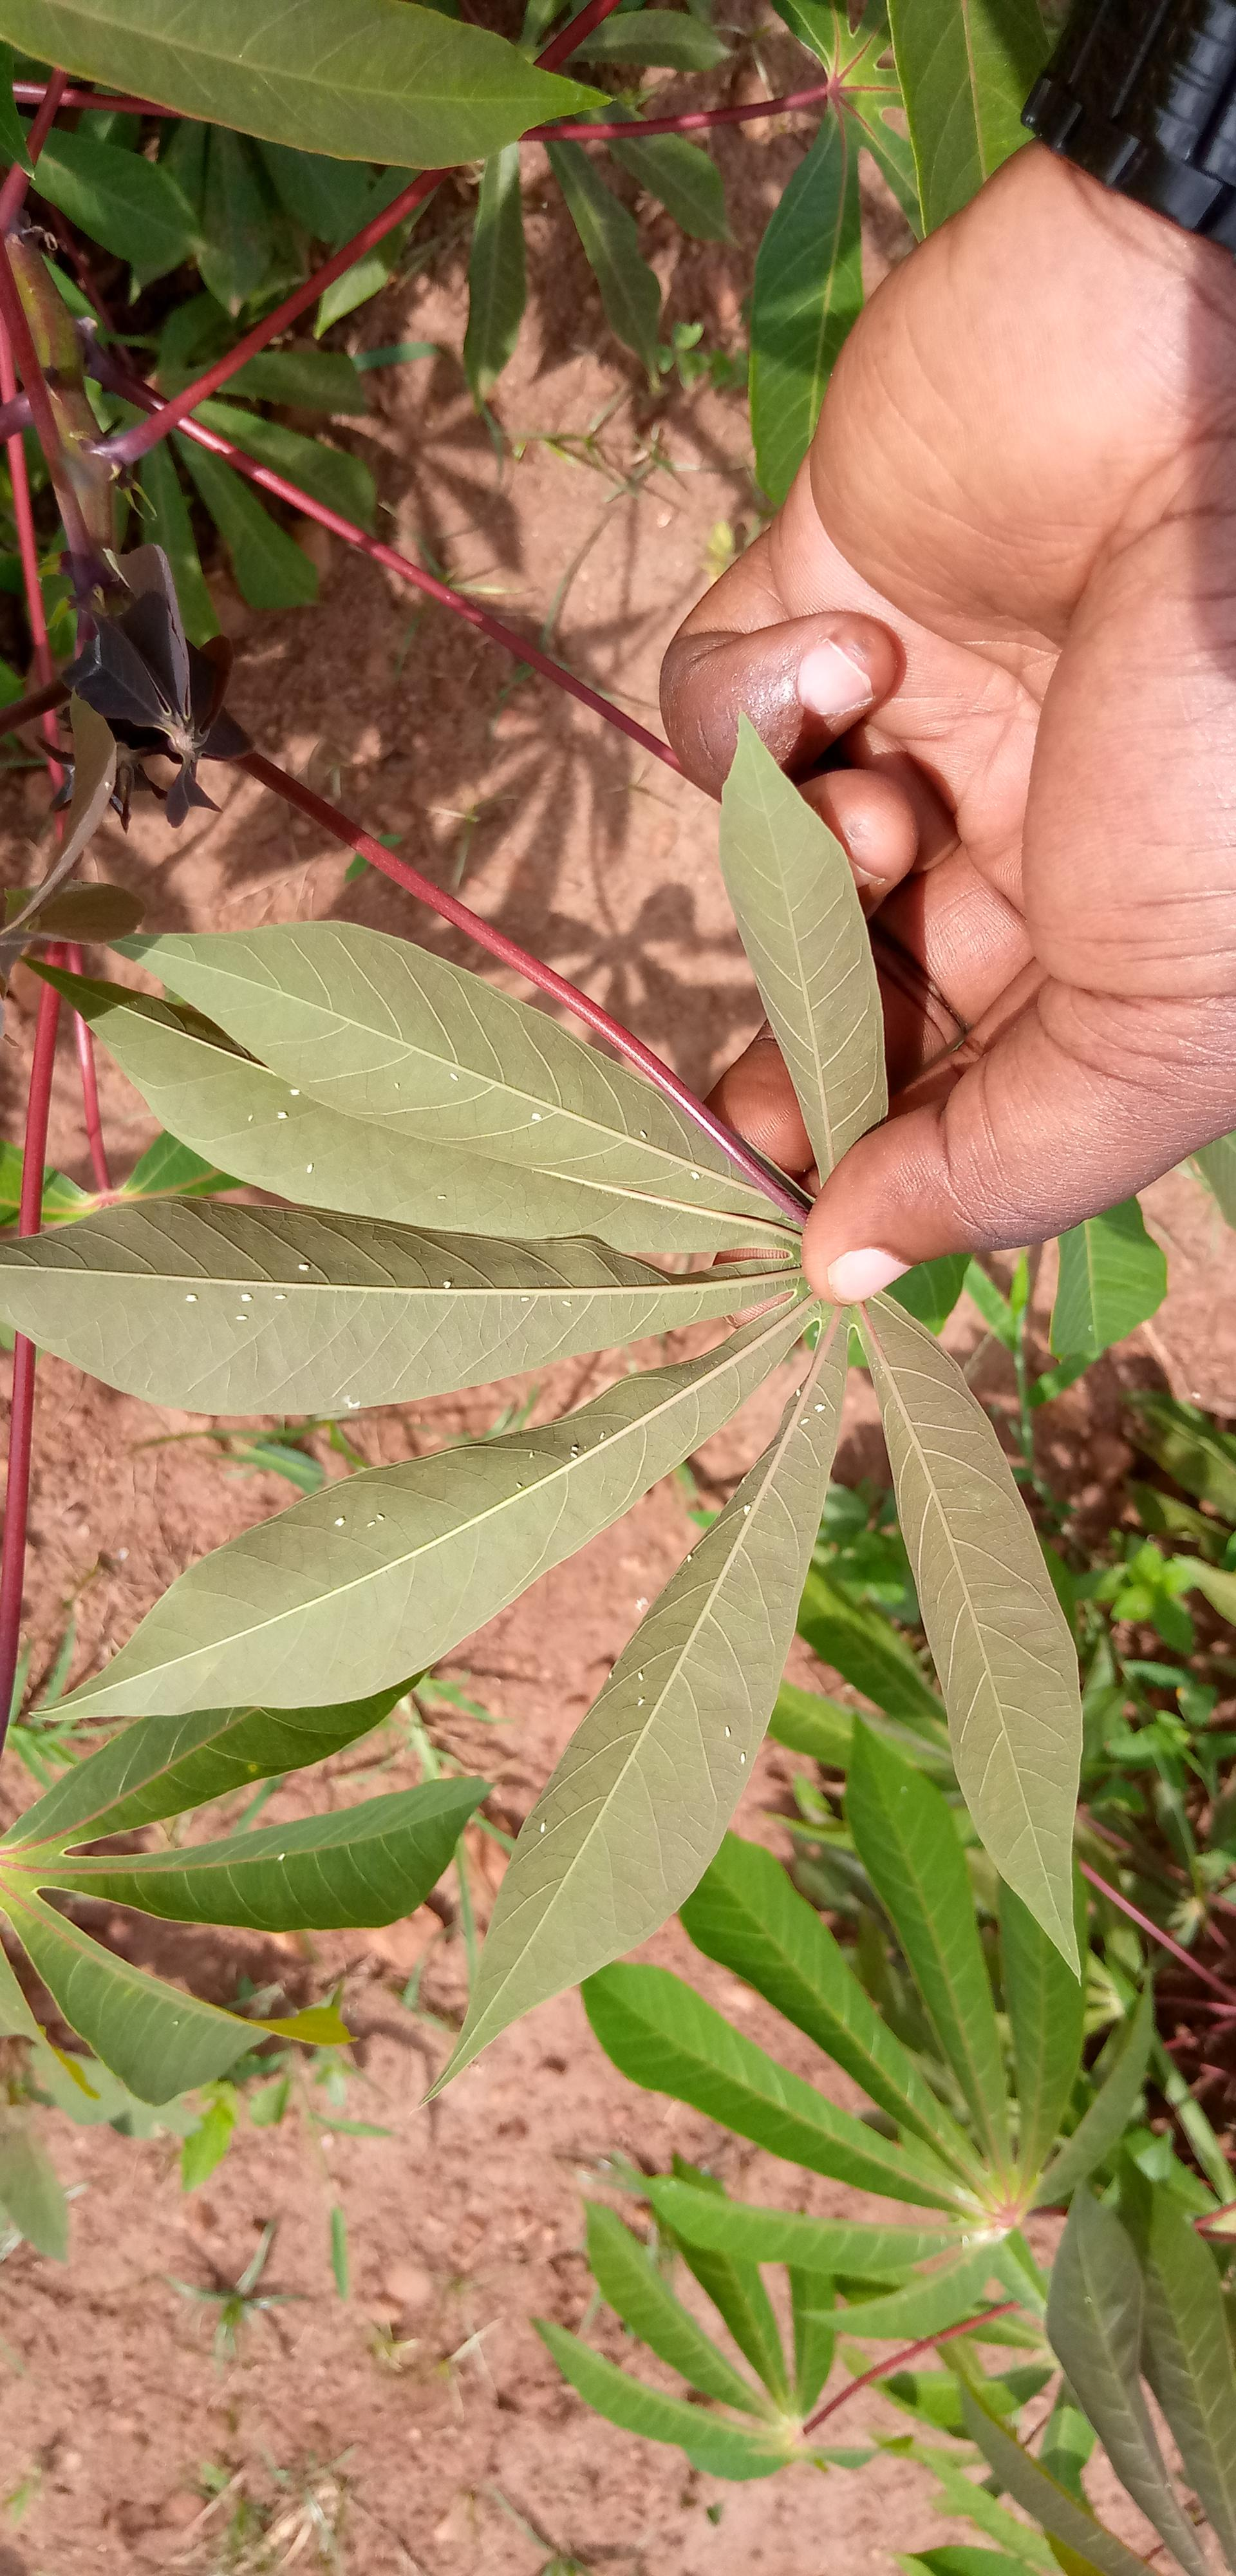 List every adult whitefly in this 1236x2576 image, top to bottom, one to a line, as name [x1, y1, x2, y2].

whitefly [448, 1070, 461, 1083]
whitefly [391, 1080, 403, 1090]
whitefly [288, 1088, 301, 1093]
whitefly [290, 1092, 300, 1097]
whitefly [276, 1111, 288, 1115]
whitefly [530, 1112, 542, 1117]
whitefly [246, 1112, 254, 1122]
whitefly [277, 1114, 290, 1120]
whitefly [531, 1115, 543, 1122]
whitefly [638, 1128, 650, 1140]
whitefly [304, 1161, 316, 1175]
whitefly [689, 1170, 697, 1180]
whitefly [693, 1171, 703, 1180]
whitefly [434, 1193, 449, 1202]
whitefly [297, 1262, 313, 1272]
whitefly [445, 1282, 451, 1291]
whitefly [239, 1293, 251, 1298]
whitefly [274, 1293, 287, 1302]
whitefly [185, 1293, 197, 1298]
whitefly [519, 1296, 531, 1303]
whitefly [239, 1297, 254, 1303]
whitefly [184, 1298, 198, 1303]
whitefly [559, 1298, 574, 1311]
whitefly [234, 1314, 248, 1322]
whitefly [794, 1386, 804, 1397]
whitefly [812, 1403, 823, 1411]
whitefly [817, 1405, 827, 1414]
whitefly [799, 1416, 810, 1426]
whitefly [596, 1430, 607, 1441]
whitefly [570, 1444, 580, 1452]
whitefly [527, 1450, 536, 1460]
whitefly [569, 1451, 579, 1461]
whitefly [514, 1481, 523, 1491]
whitefly [742, 1502, 753, 1517]
whitefly [375, 1511, 386, 1522]
whitefly [335, 1516, 344, 1526]
whitefly [338, 1519, 346, 1528]
whitefly [365, 1519, 377, 1528]
whitefly [686, 1553, 693, 1564]
whitefly [632, 1593, 651, 1613]
whitefly [606, 1670, 617, 1682]
whitefly [636, 1671, 647, 1683]
whitefly [635, 1695, 649, 1709]
whitefly [723, 1724, 735, 1739]
whitefly [739, 1750, 749, 1766]
whitefly [539, 1821, 547, 1835]